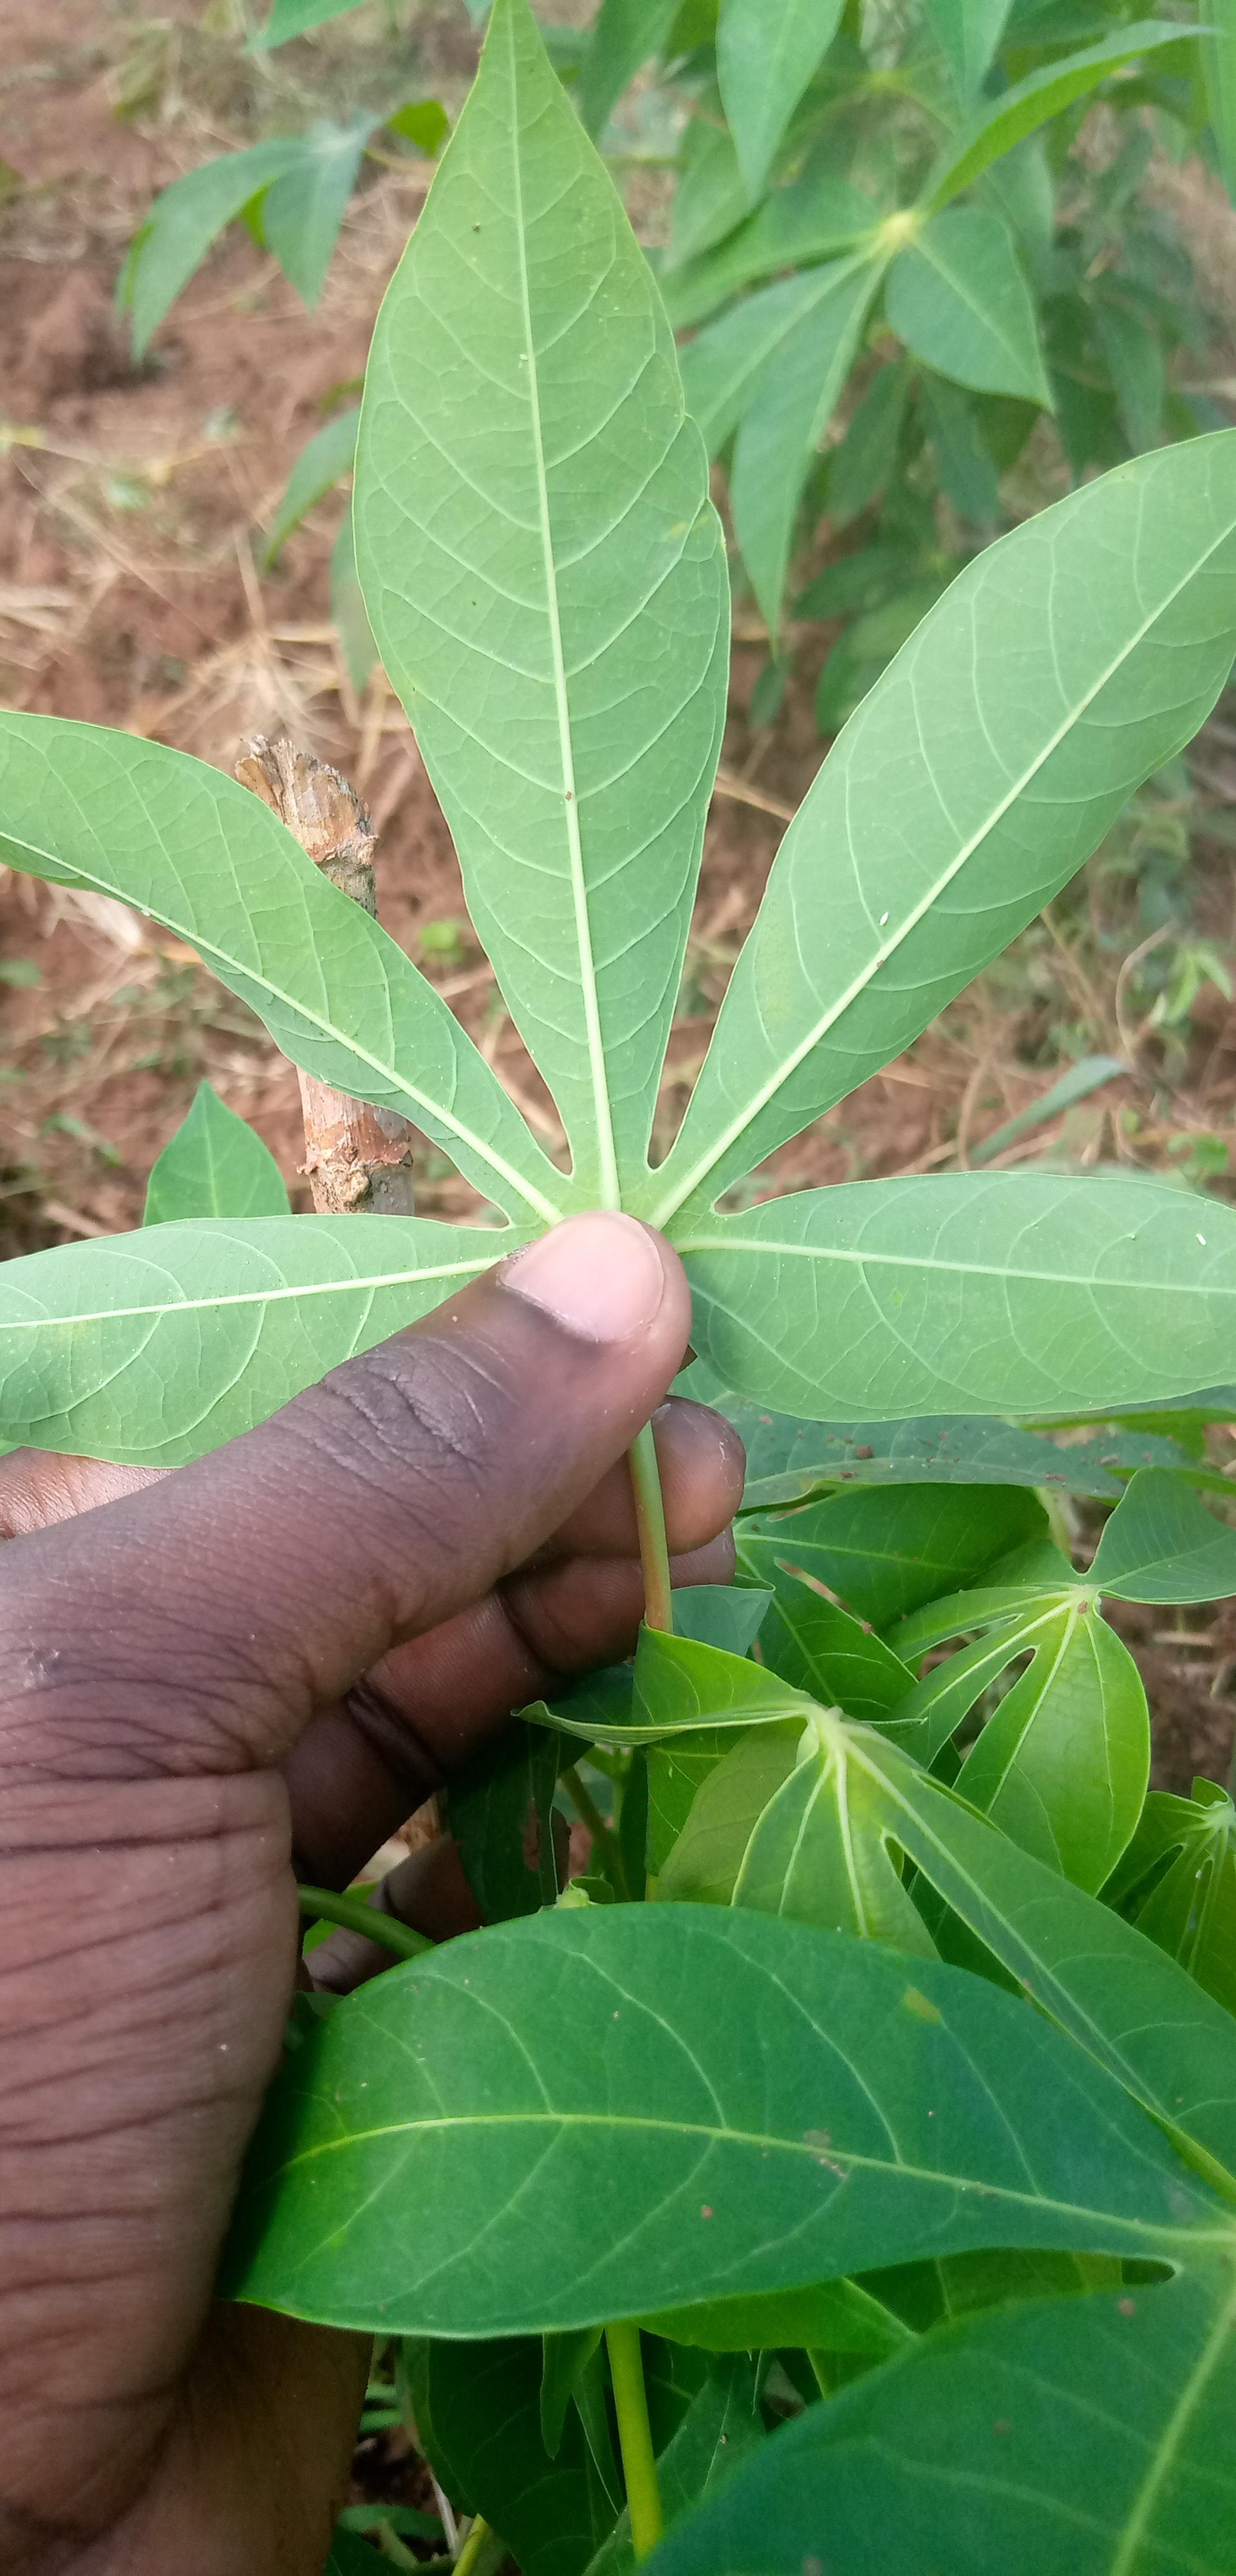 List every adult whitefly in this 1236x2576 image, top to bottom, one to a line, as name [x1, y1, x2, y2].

whitefly [877, 909, 890, 929]
whitefly [1194, 1231, 1208, 1247]